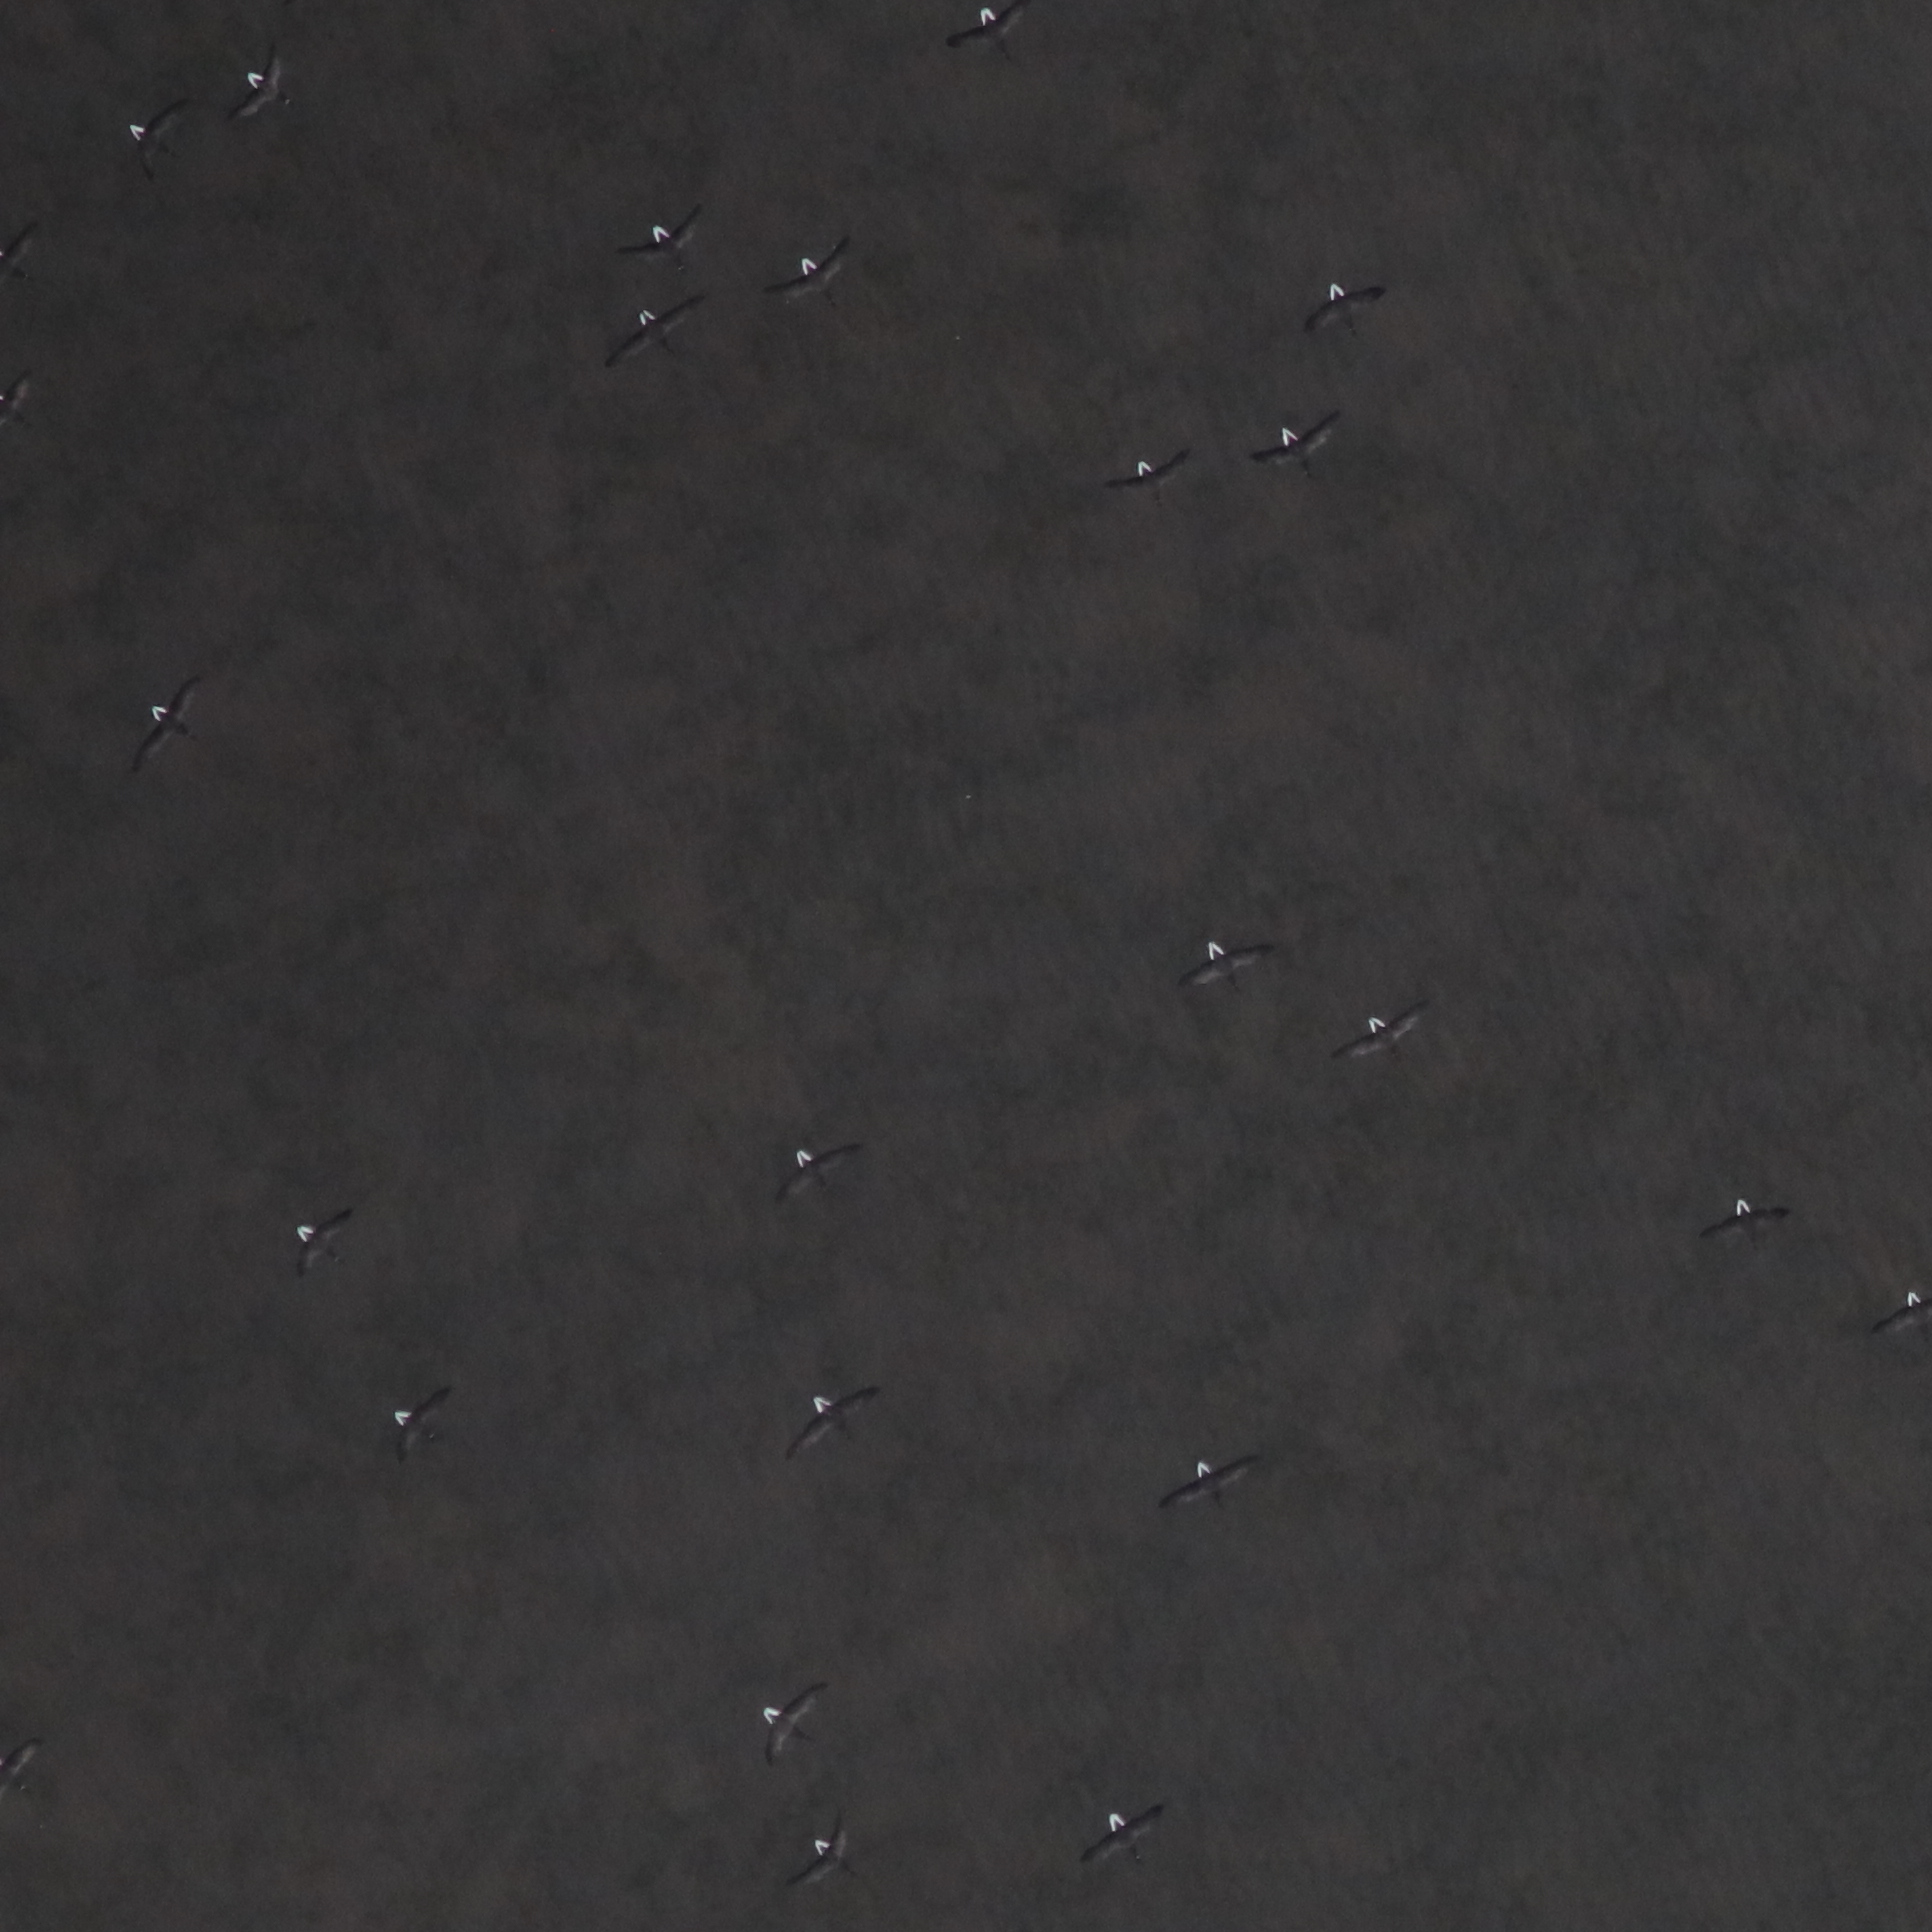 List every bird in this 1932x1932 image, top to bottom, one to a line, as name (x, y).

brant (995, 24)
brant (266, 85)
brant (146, 134)
brant (666, 239)
brant (820, 277)
brant (1341, 301)
brant (653, 328)
brant (1296, 443)
brant (1146, 476)
brant (168, 720)
brant (1219, 965)
brant (1387, 1032)
brant (813, 1168)
brant (1741, 1217)
brant (318, 1239)
brant (1917, 1308)
brant (831, 1418)
brant (413, 1420)
brant (1208, 1480)
brant (795, 1719)
brant (1124, 1828)
brant (825, 1857)